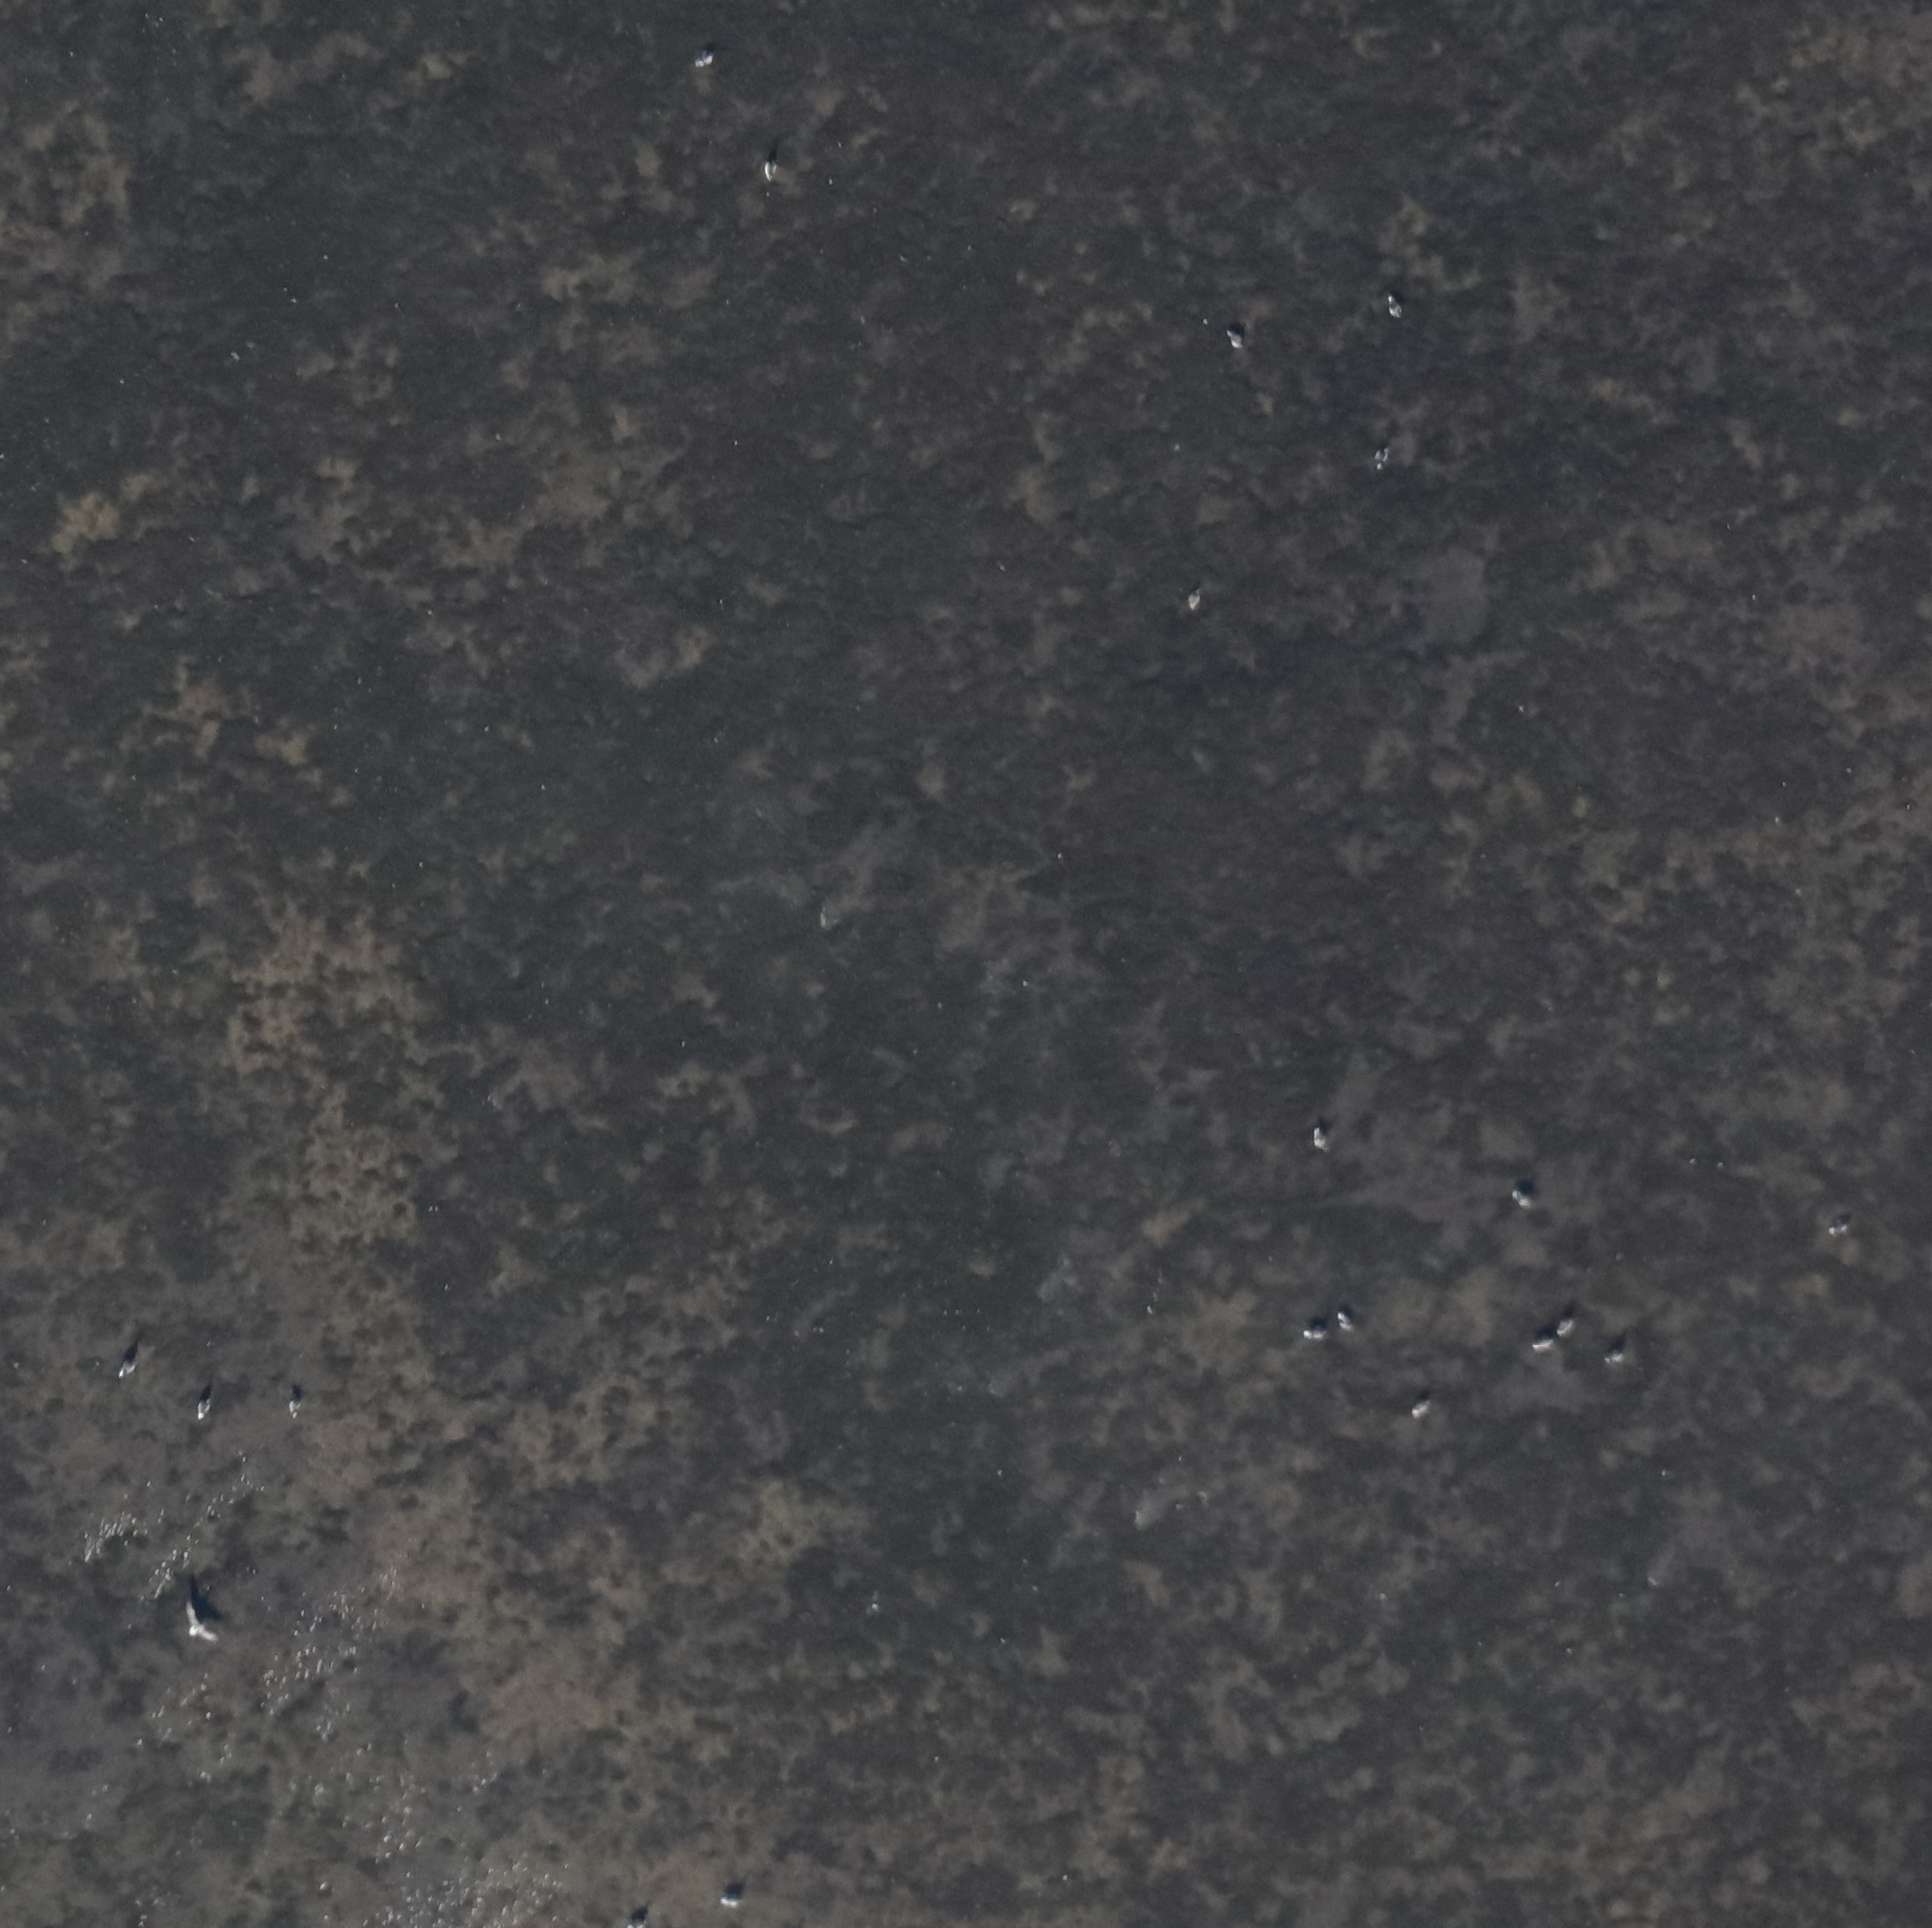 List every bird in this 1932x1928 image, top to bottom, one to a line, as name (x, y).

brant (703, 58)
brant (771, 168)
brant (1395, 306)
brant (1237, 338)
brant (1380, 458)
brant (1195, 599)
brant (1320, 1140)
brant (1523, 1196)
brant (1838, 1224)
brant (1345, 1320)
brant (1565, 1325)
brant (1315, 1332)
brant (1540, 1342)
brant (1616, 1355)
brant (127, 1365)
brant (295, 1406)
brant (203, 1407)
brant (1421, 1407)
brant (200, 1627)
brant (731, 1901)
brant (637, 1927)